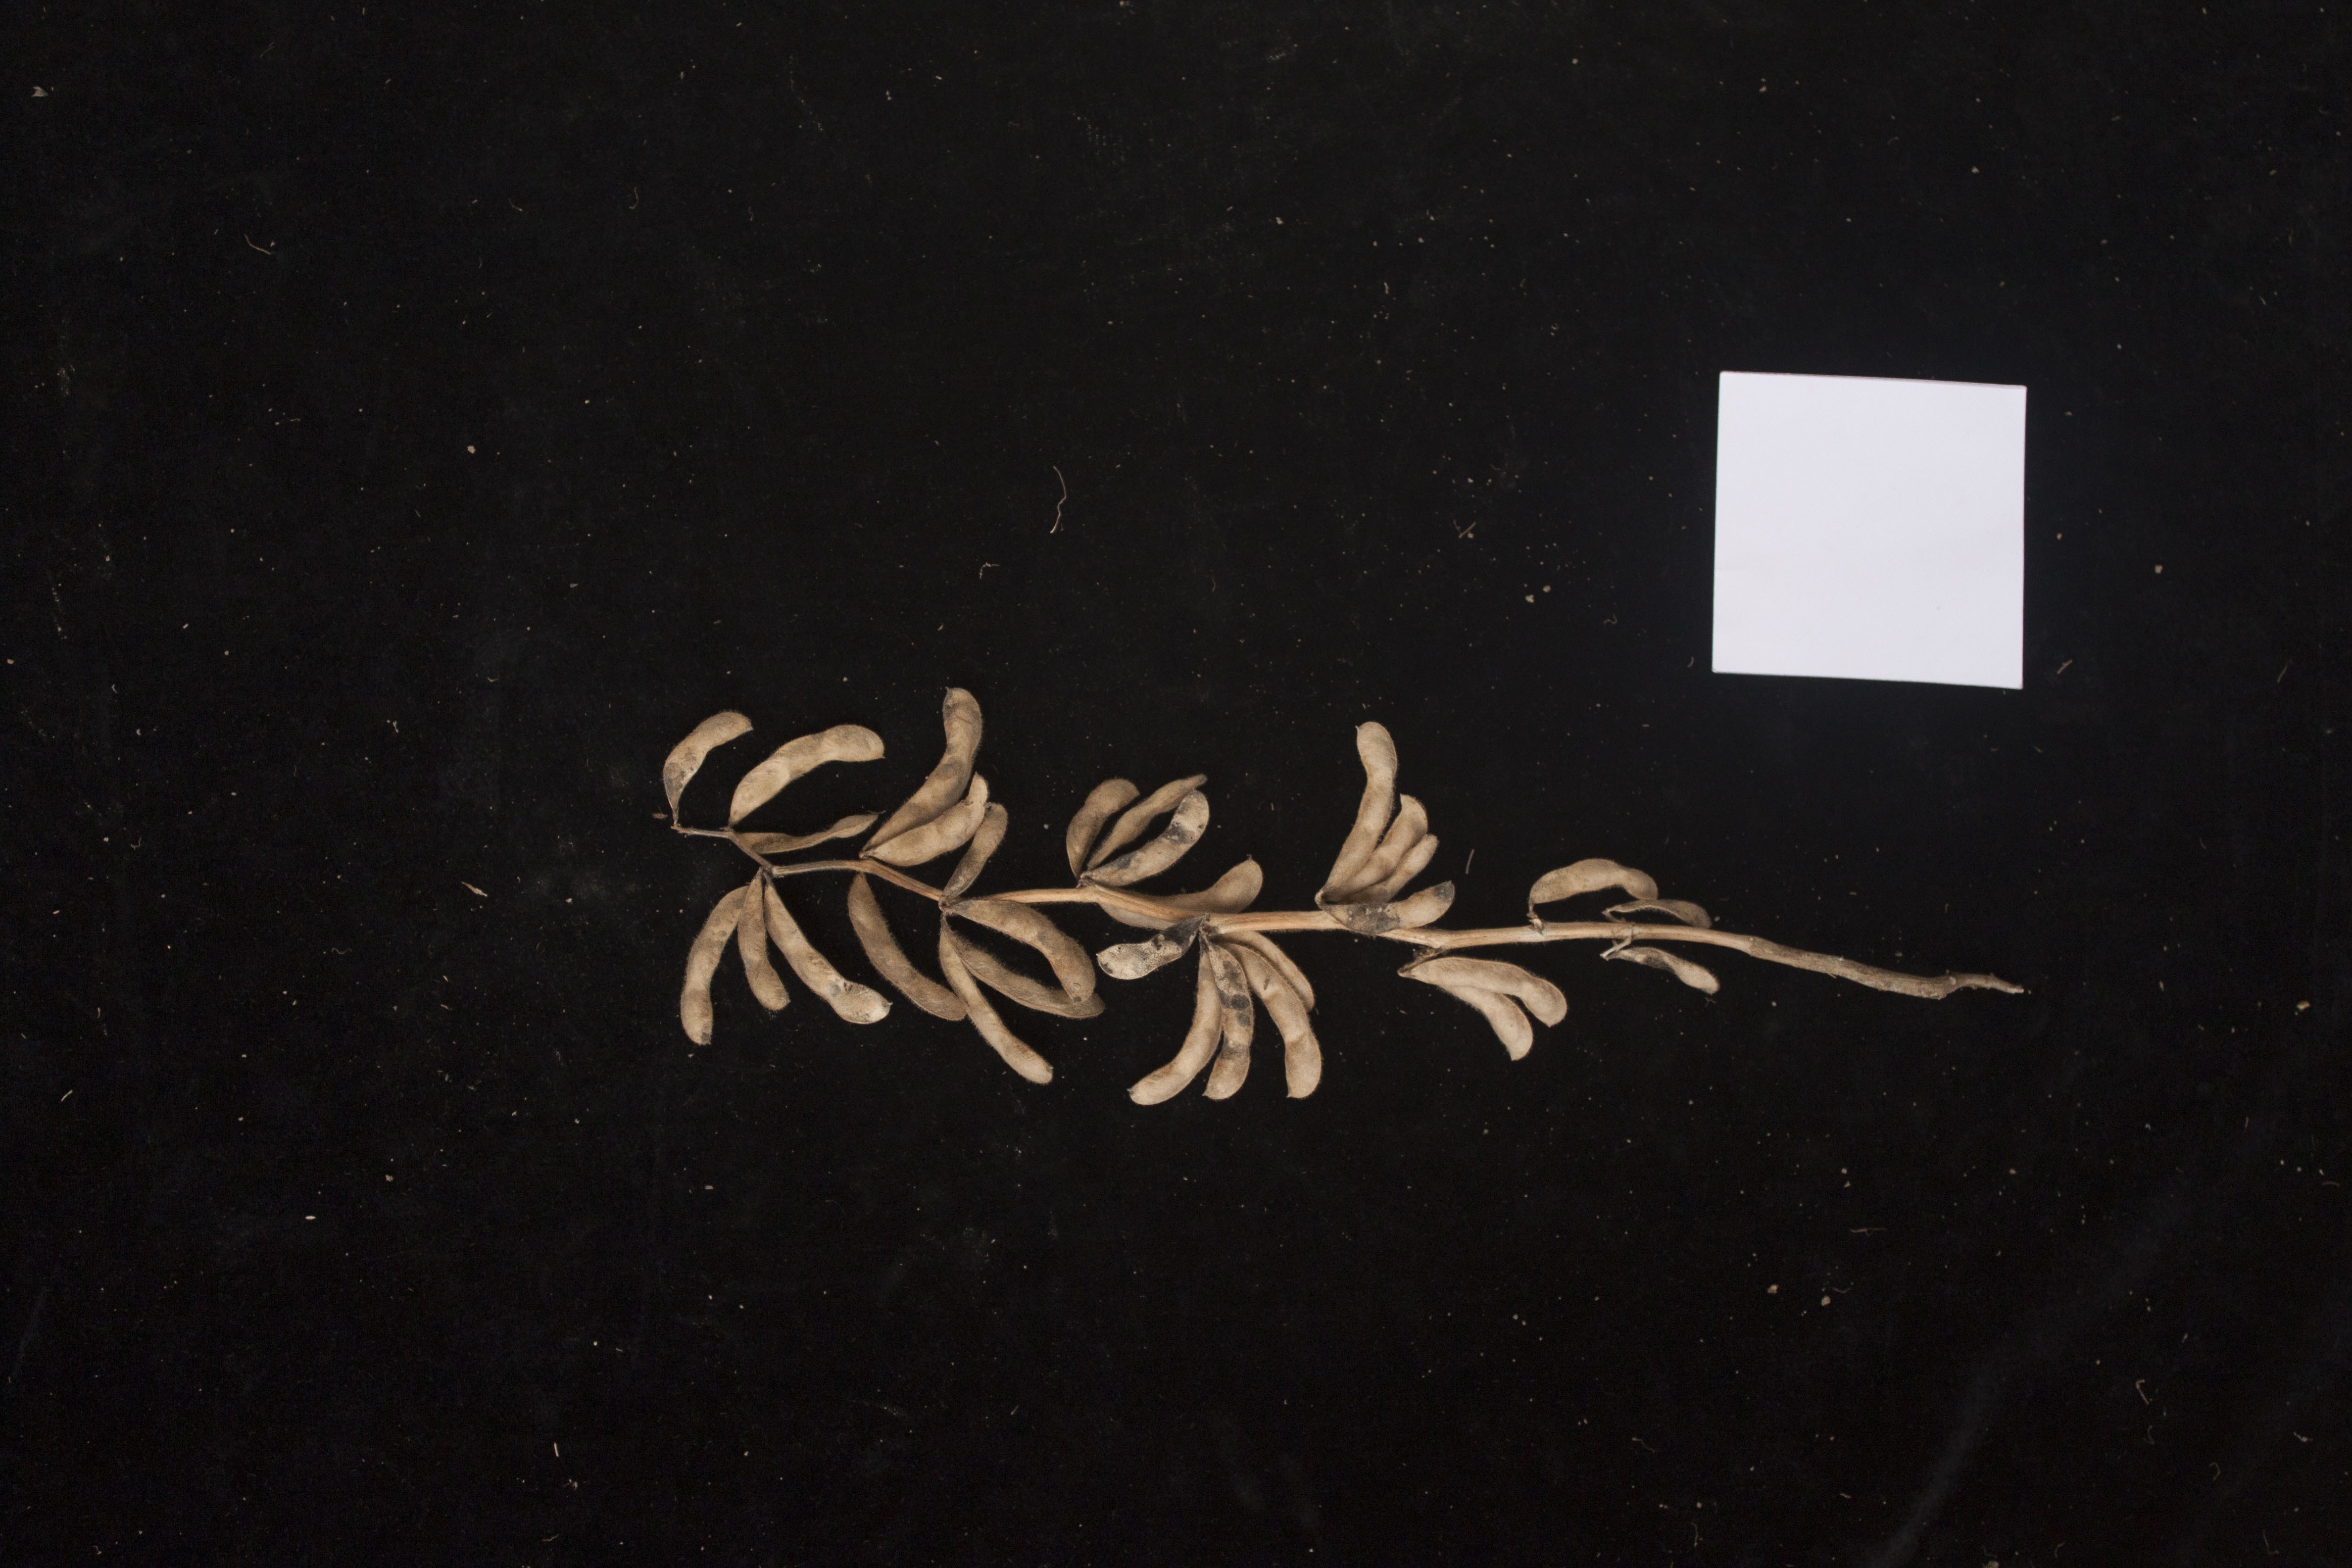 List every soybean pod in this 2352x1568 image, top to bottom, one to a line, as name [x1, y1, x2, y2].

soybean pod [861, 688, 983, 853]
soybean pod [663, 712, 751, 812]
soybean pod [1326, 722, 1397, 894]
soybean pod [730, 727, 882, 823]
soybean pod [1087, 775, 1207, 869]
soybean pod [865, 777, 987, 867]
soybean pod [1065, 783, 1137, 877]
soybean pod [1083, 793, 1208, 888]
soybean pod [1329, 796, 1428, 902]
soybean pod [943, 806, 1006, 903]
soybean pod [736, 817, 877, 853]
soybean pod [1339, 835, 1436, 902]
soybean pod [1131, 859, 1264, 914]
soybean pod [1530, 861, 1658, 904]
soybean pod [849, 874, 966, 1021]
soybean pod [739, 876, 787, 1012]
soybean pod [765, 880, 888, 1024]
soybean pod [1322, 881, 1456, 937]
soybean pod [681, 888, 748, 1045]
soybean pod [1608, 900, 1710, 929]
soybean pod [950, 901, 1094, 1009]
soybean pod [1097, 923, 1195, 980]
soybean pod [944, 923, 1103, 1020]
soybean pod [939, 925, 1051, 1084]
soybean pod [1218, 930, 1314, 1013]
soybean pod [1128, 935, 1224, 1106]
soybean pod [1226, 943, 1321, 1097]
soybean pod [1206, 945, 1253, 1098]
soybean pod [1608, 949, 1717, 995]
soybean pod [1407, 958, 1567, 1027]
soybean pod [1434, 985, 1534, 1061]